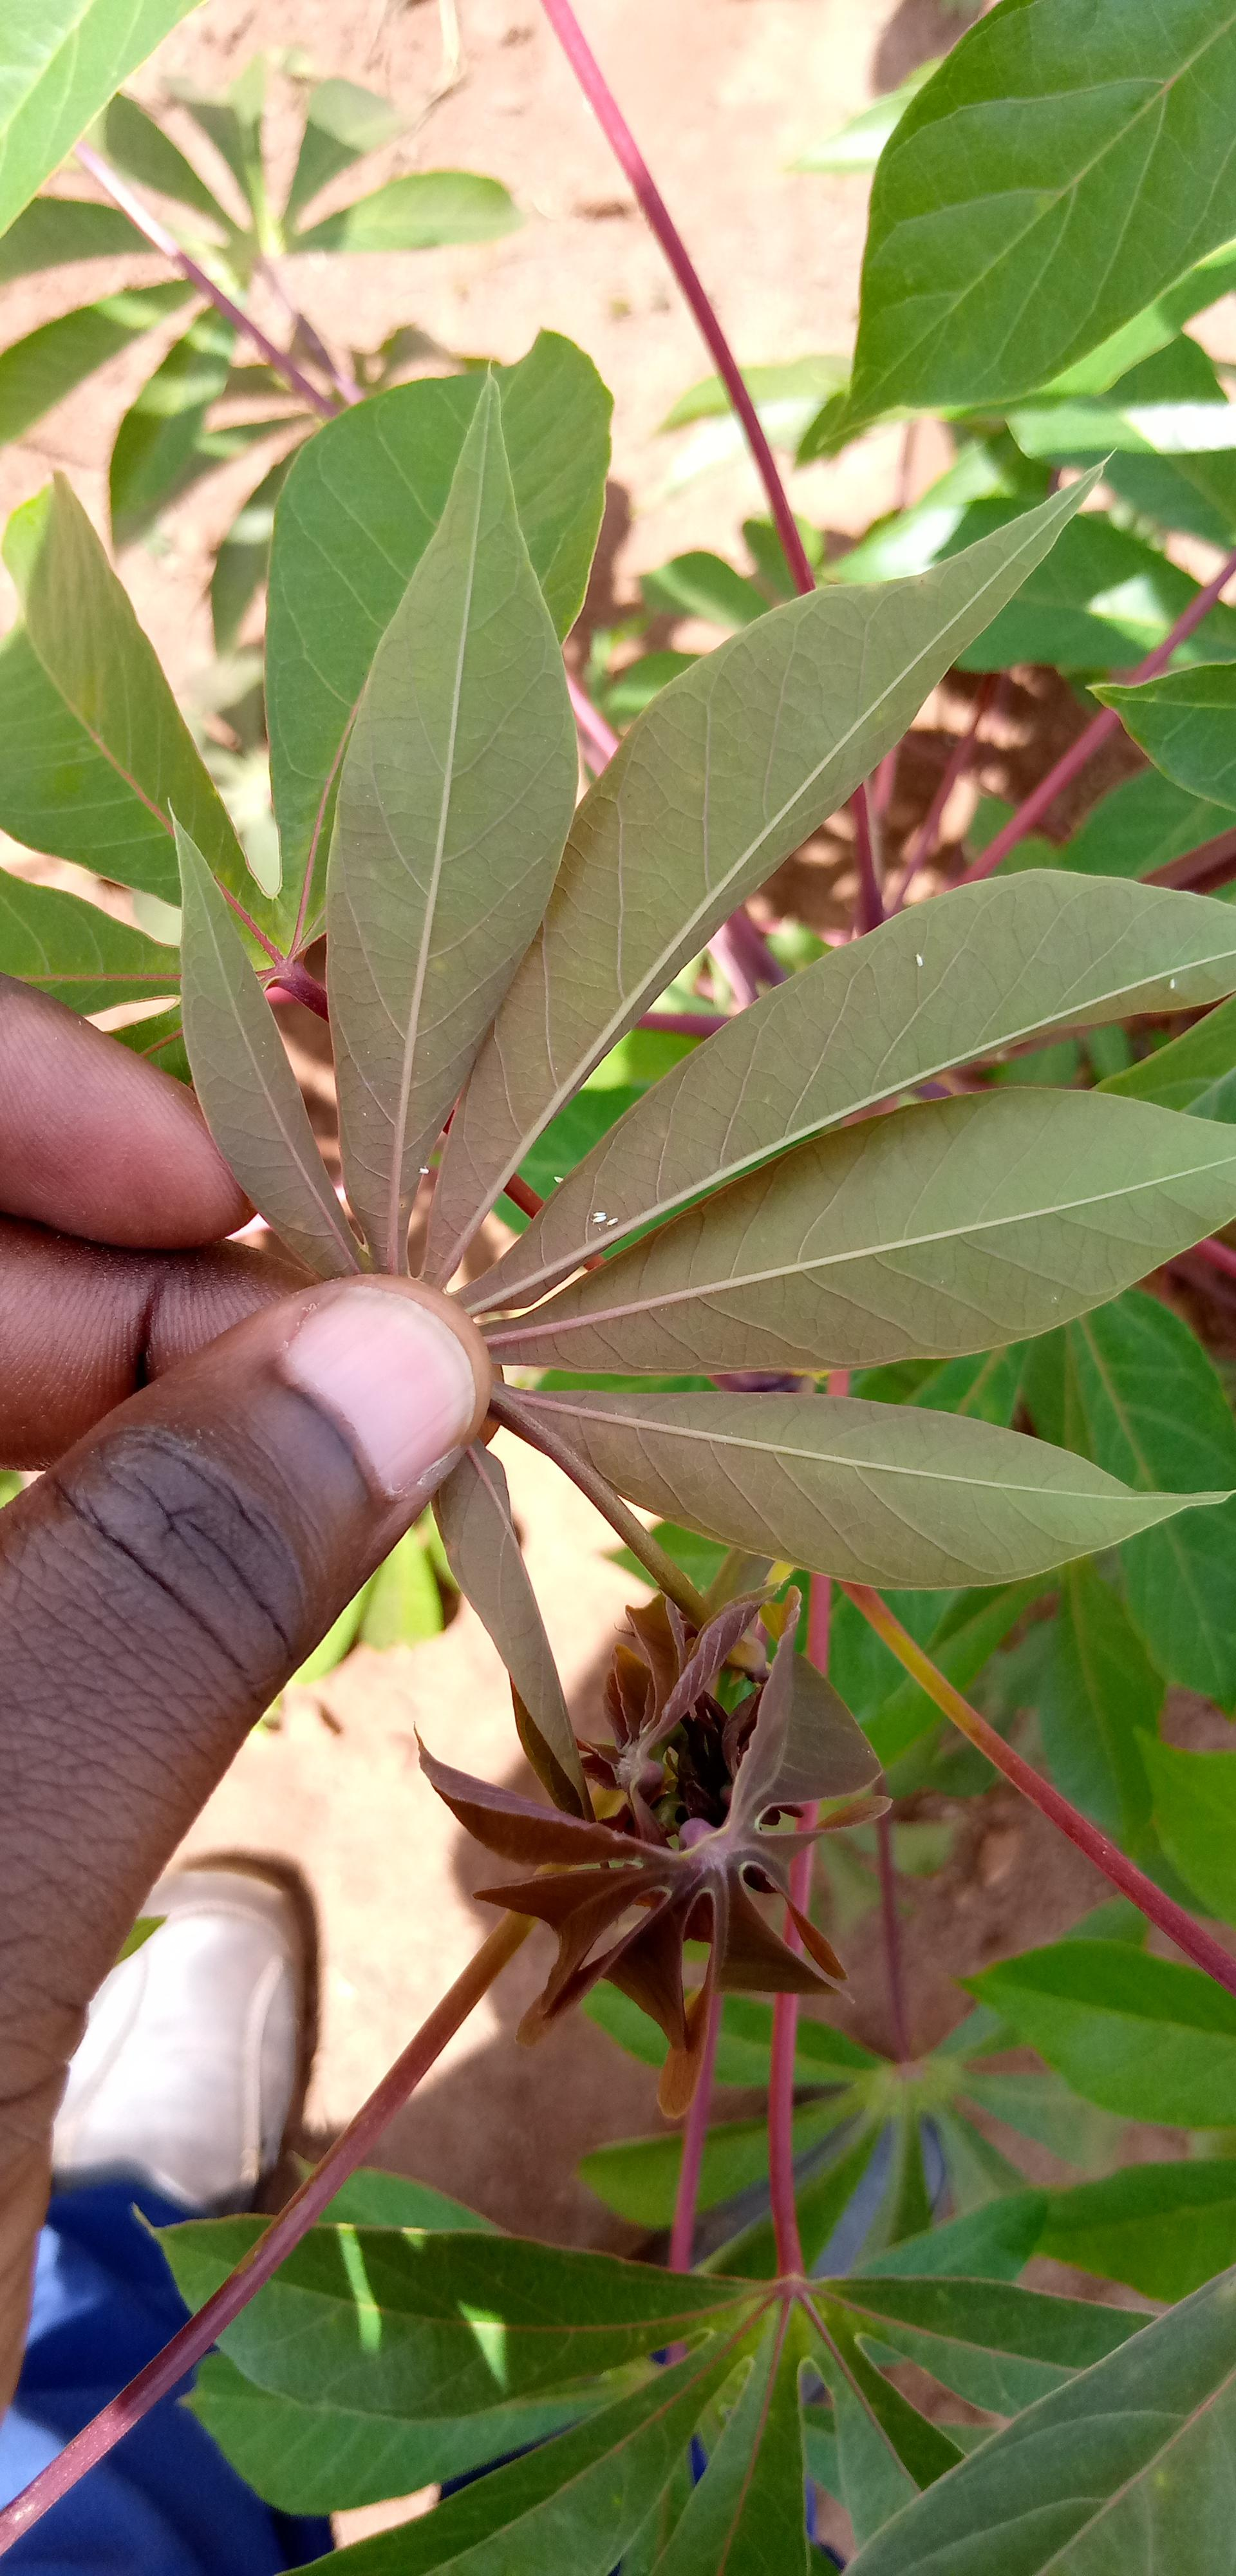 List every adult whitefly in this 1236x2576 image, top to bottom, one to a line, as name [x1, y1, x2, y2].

whitefly [904, 947, 930, 983]
whitefly [1161, 967, 1182, 1003]
whitefly [407, 1160, 436, 1194]
whitefly [577, 1197, 608, 1239]
whitefly [589, 1200, 610, 1238]
whitefly [601, 1213, 625, 1243]